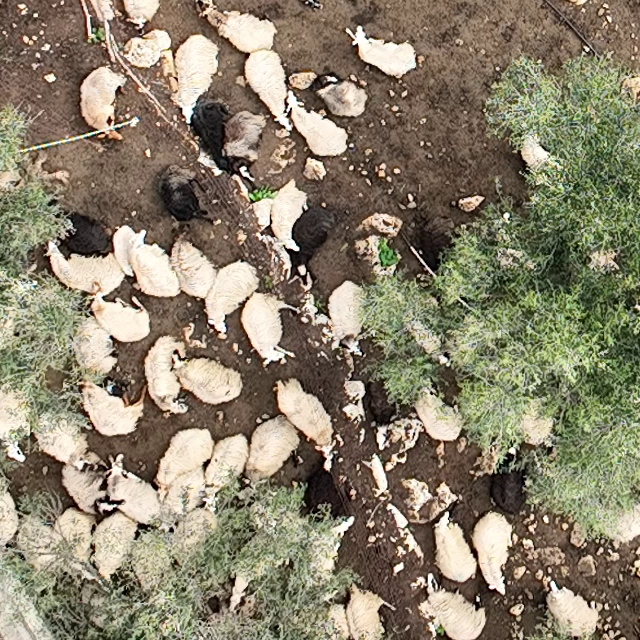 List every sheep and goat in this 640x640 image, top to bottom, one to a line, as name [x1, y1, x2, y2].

sheep [117, 0, 165, 32]
sheep [195, 0, 277, 54]
sheep [289, 0, 336, 11]
sheep [542, 0, 601, 4]
sheep [352, 26, 418, 78]
sheep [174, 34, 220, 125]
sheep [245, 50, 293, 130]
sheep [79, 67, 125, 142]
sheep [309, 75, 367, 120]
sheep [285, 89, 347, 155]
sheep [190, 98, 231, 168]
sheep [222, 113, 266, 181]
sheep [518, 133, 568, 174]
sheep [158, 163, 214, 226]
sheep [0, 166, 26, 195]
sheep [273, 180, 308, 251]
sheep [45, 202, 115, 255]
sheep [298, 204, 337, 285]
sheep [493, 209, 533, 268]
sheep [417, 215, 457, 252]
sheep [171, 225, 218, 299]
sheep [114, 227, 134, 277]
sheep [130, 229, 181, 297]
sheep [44, 241, 123, 295]
sheep [205, 260, 258, 326]
sheep [326, 279, 368, 354]
sheep [0, 280, 37, 354]
sheep [90, 281, 149, 343]
sheep [398, 288, 449, 365]
sheep [242, 290, 292, 367]
sheep [70, 312, 119, 377]
sheep [143, 336, 188, 415]
sheep [169, 350, 243, 405]
sheep [274, 378, 333, 453]
sheep [80, 379, 145, 438]
sheep [366, 379, 412, 422]
sheep [0, 381, 33, 465]
sheep [415, 387, 465, 443]
sheep [511, 393, 555, 448]
sheep [34, 409, 100, 471]
sheep [245, 414, 300, 488]
sheep [155, 425, 215, 502]
sheep [204, 435, 249, 511]
sheep [63, 450, 126, 511]
sheep [491, 452, 526, 513]
sheep [109, 455, 162, 524]
sheep [302, 463, 344, 523]
sheep [157, 466, 203, 531]
sheep [0, 478, 18, 546]
sheep [591, 493, 639, 540]
sheep [248, 499, 317, 542]
sheep [54, 508, 95, 560]
sheep [469, 508, 516, 596]
sheep [433, 510, 477, 583]
sheep [97, 512, 137, 582]
sheep [15, 514, 92, 580]
sheep [176, 514, 217, 544]
sheep [307, 515, 355, 596]
sheep [130, 534, 173, 589]
sheep [230, 536, 295, 609]
sheep [425, 572, 488, 639]
sheep [545, 577, 600, 638]
sheep [346, 581, 391, 637]
sheep [324, 601, 353, 638]